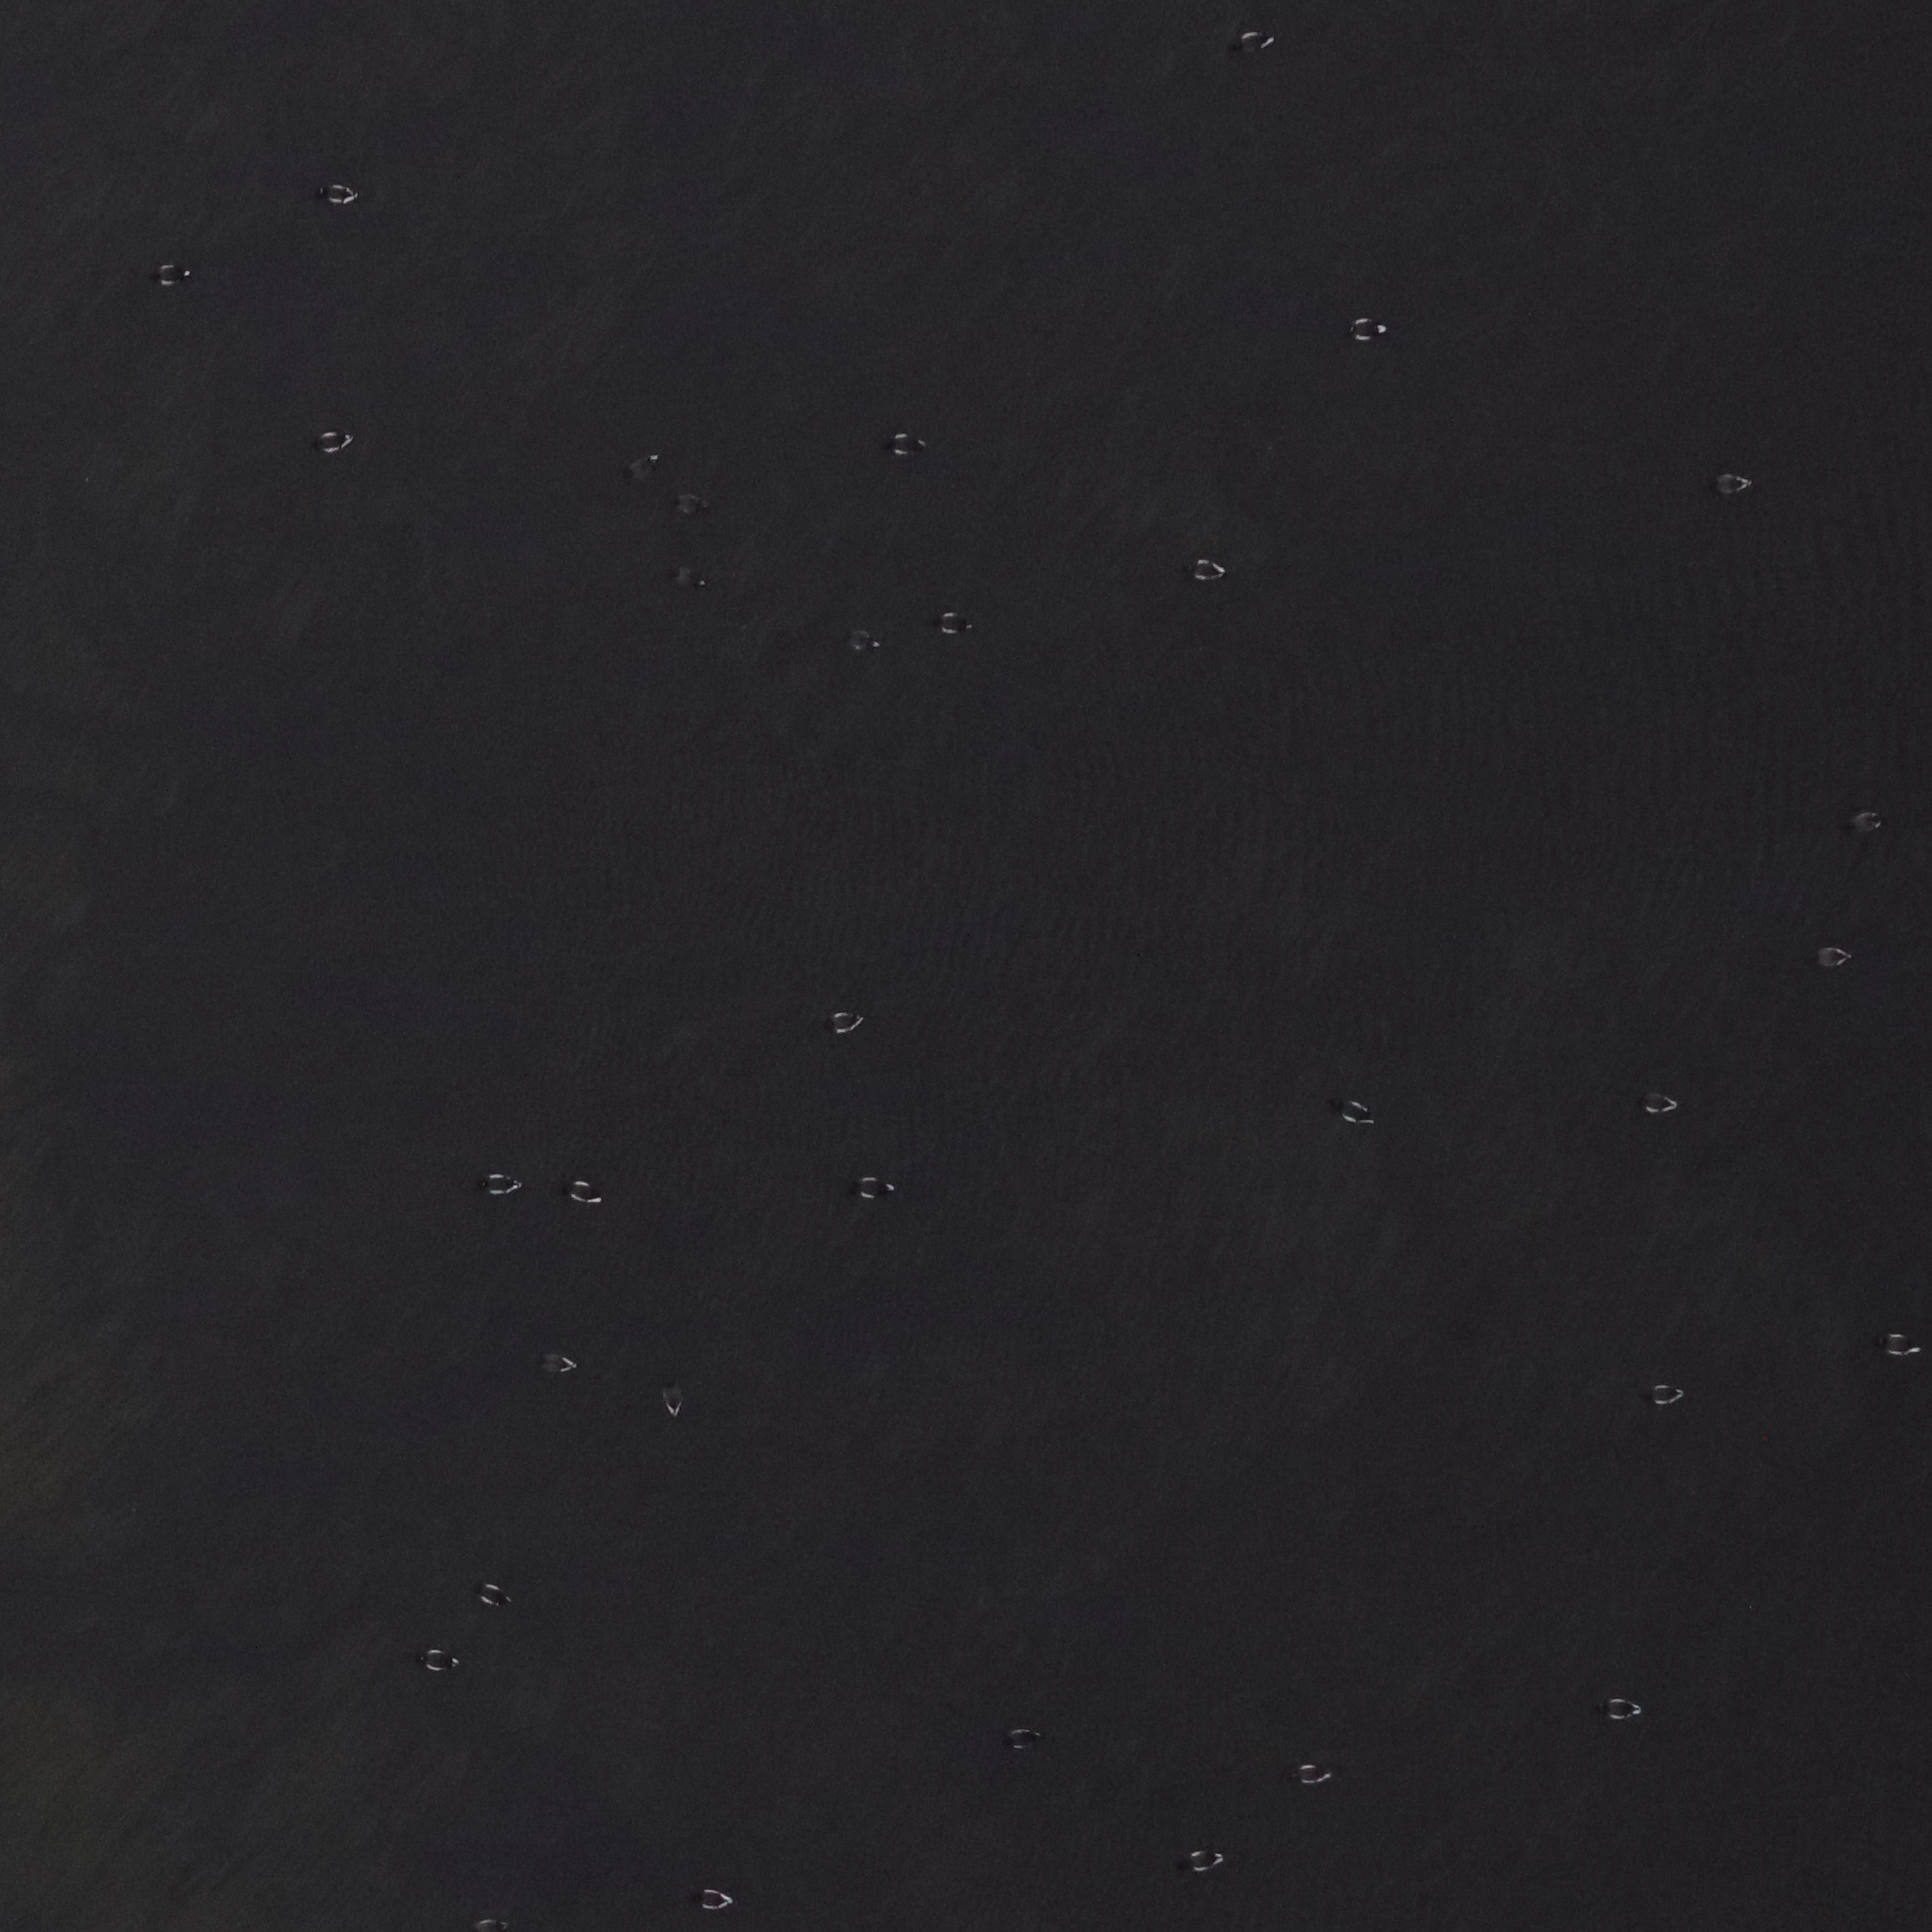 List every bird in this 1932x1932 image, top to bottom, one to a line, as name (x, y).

brant (1255, 40)
brant (336, 195)
brant (171, 274)
brant (1368, 331)
brant (334, 442)
brant (906, 443)
brant (641, 466)
brant (1730, 484)
brant (687, 500)
brant (1206, 571)
brant (683, 577)
brant (951, 625)
brant (859, 645)
brant (1865, 824)
brant (1833, 958)
brant (846, 1022)
brant (1658, 1103)
brant (1355, 1112)
brant (500, 1185)
brant (872, 1188)
brant (582, 1193)
brant (1898, 1344)
brant (559, 1363)
brant (1664, 1394)
brant (673, 1400)
brant (492, 1595)
brant (439, 1662)
brant (1621, 1710)
brant (1022, 1740)
brant (1312, 1774)
brant (1202, 1861)
brant (713, 1900)
brant (489, 1929)